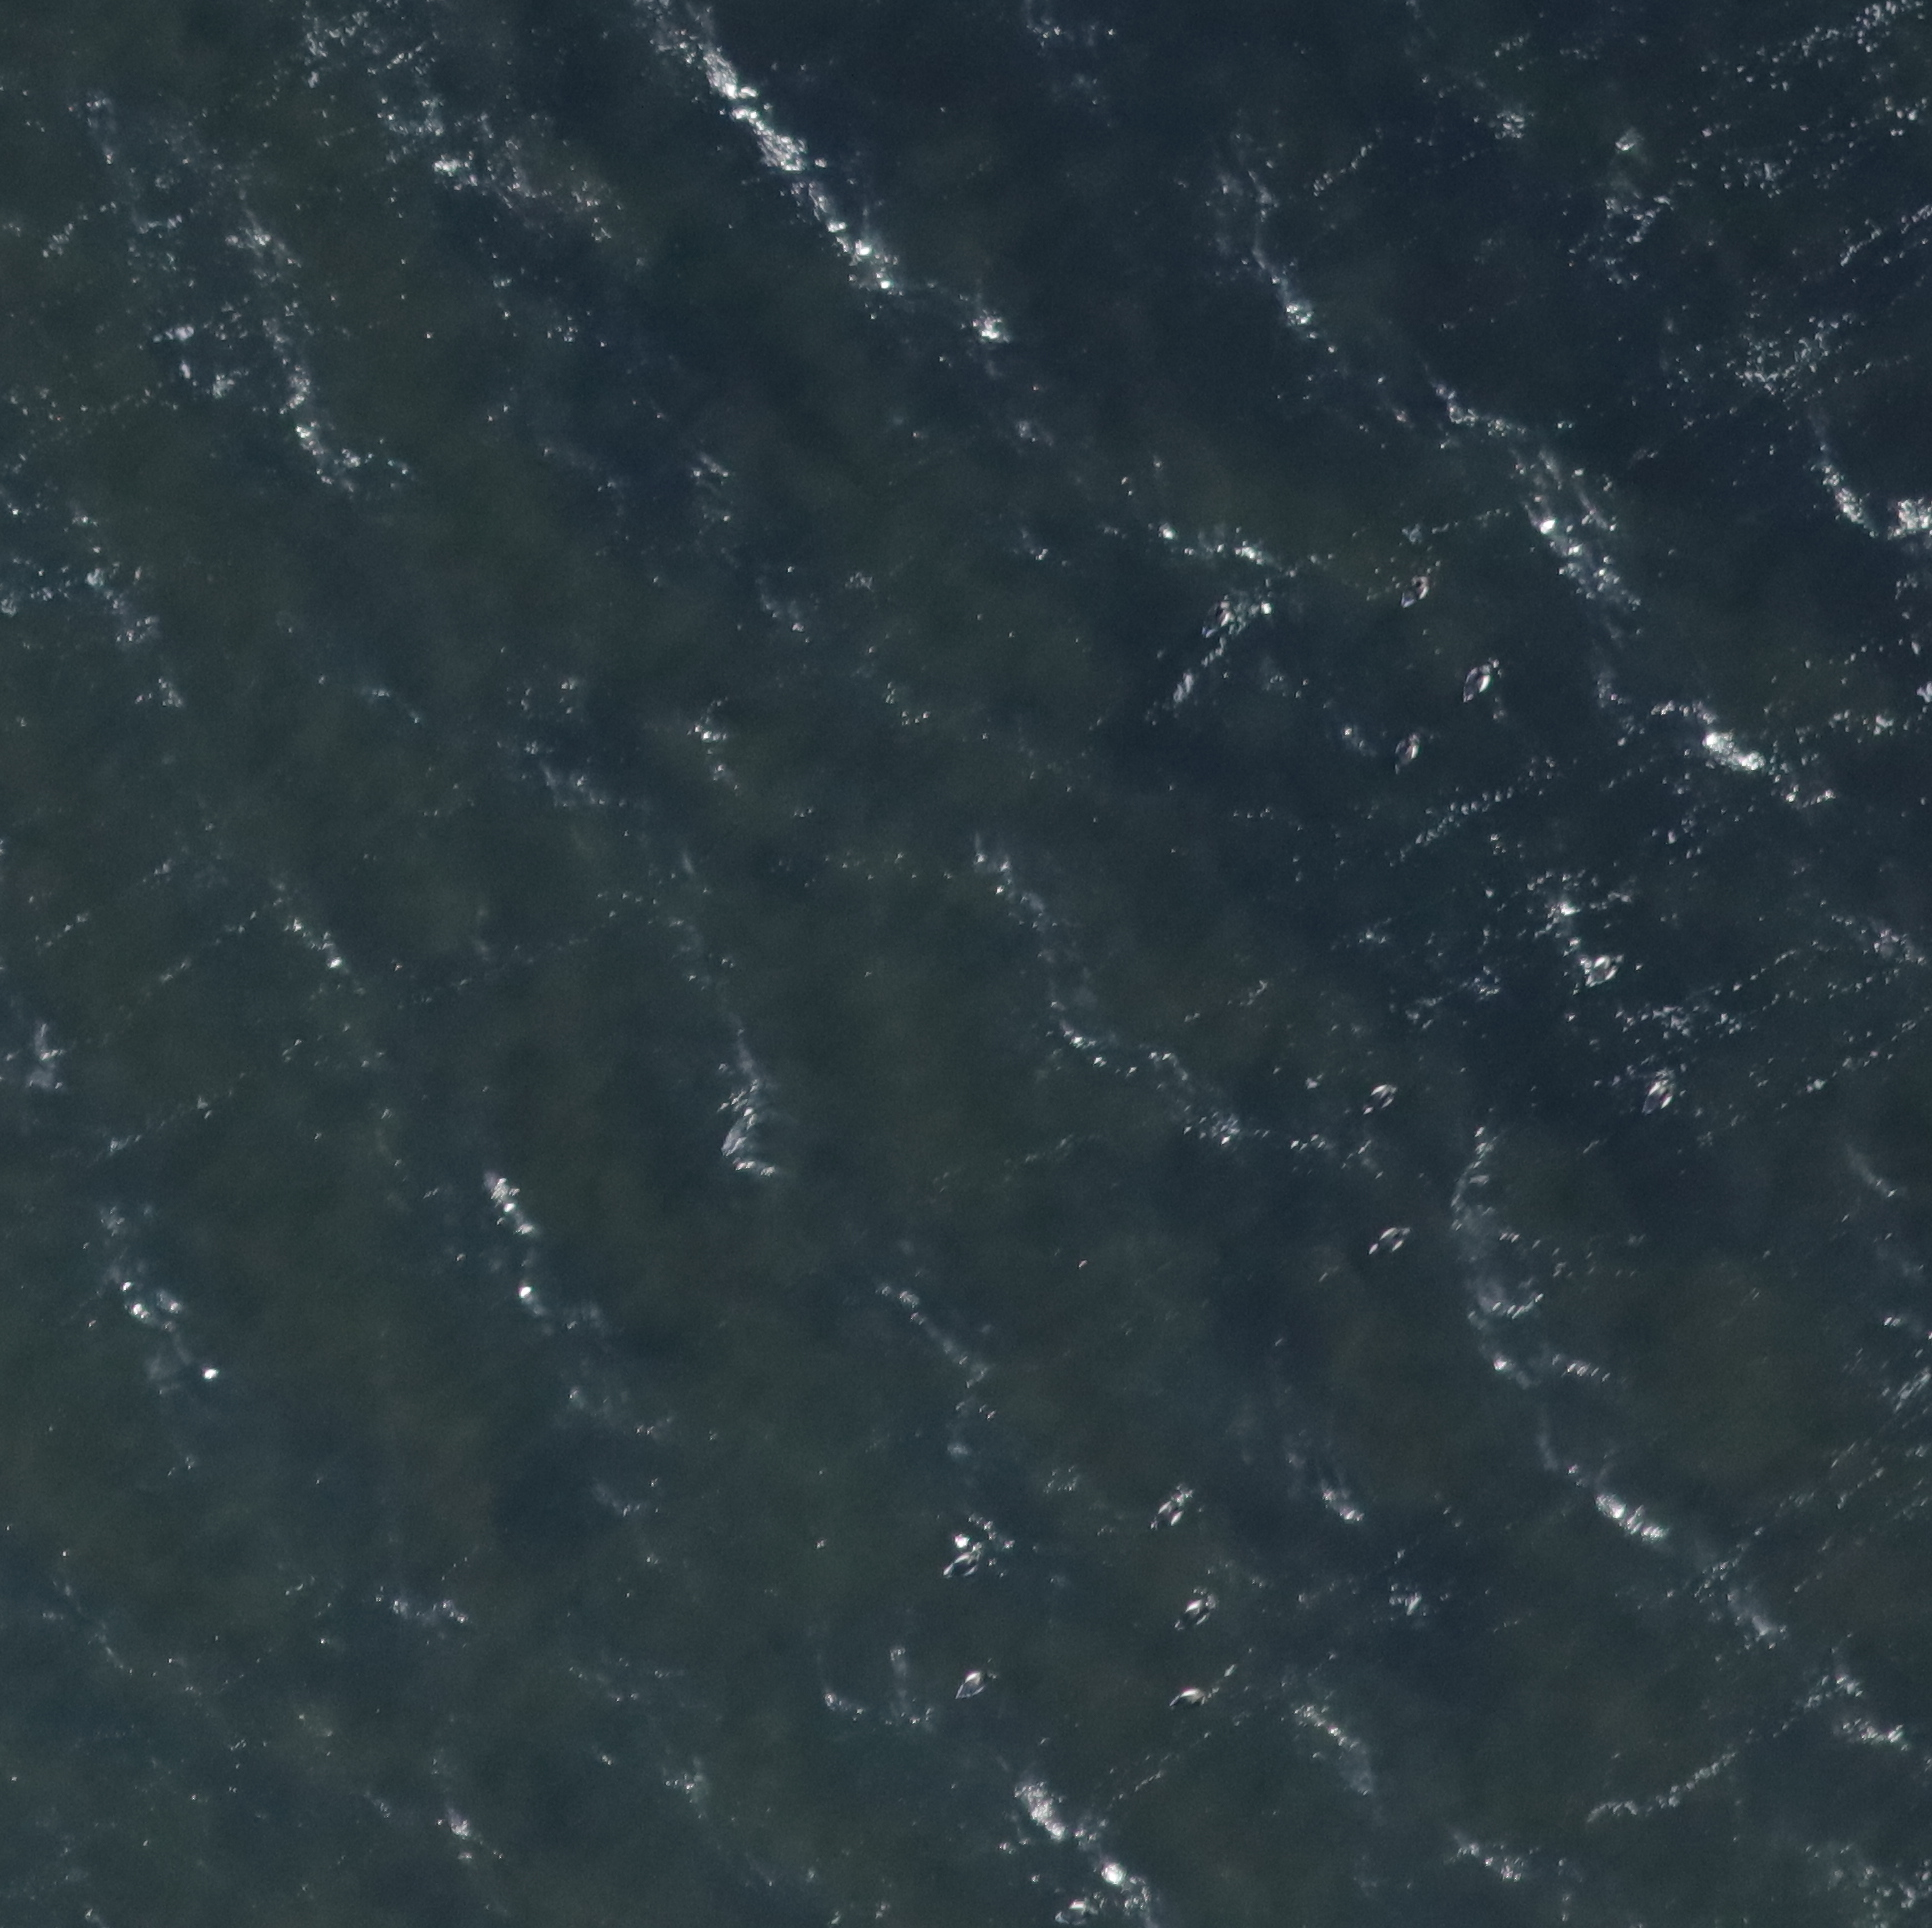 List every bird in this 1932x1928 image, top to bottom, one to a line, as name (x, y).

brant (1417, 591)
brant (1217, 621)
brant (1477, 681)
brant (1405, 752)
brant (1604, 968)
brant (1660, 1097)
brant (1376, 1100)
brant (1388, 1242)
brant (1165, 1509)
brant (961, 1561)
brant (1197, 1611)
brant (972, 1685)
brant (1189, 1698)